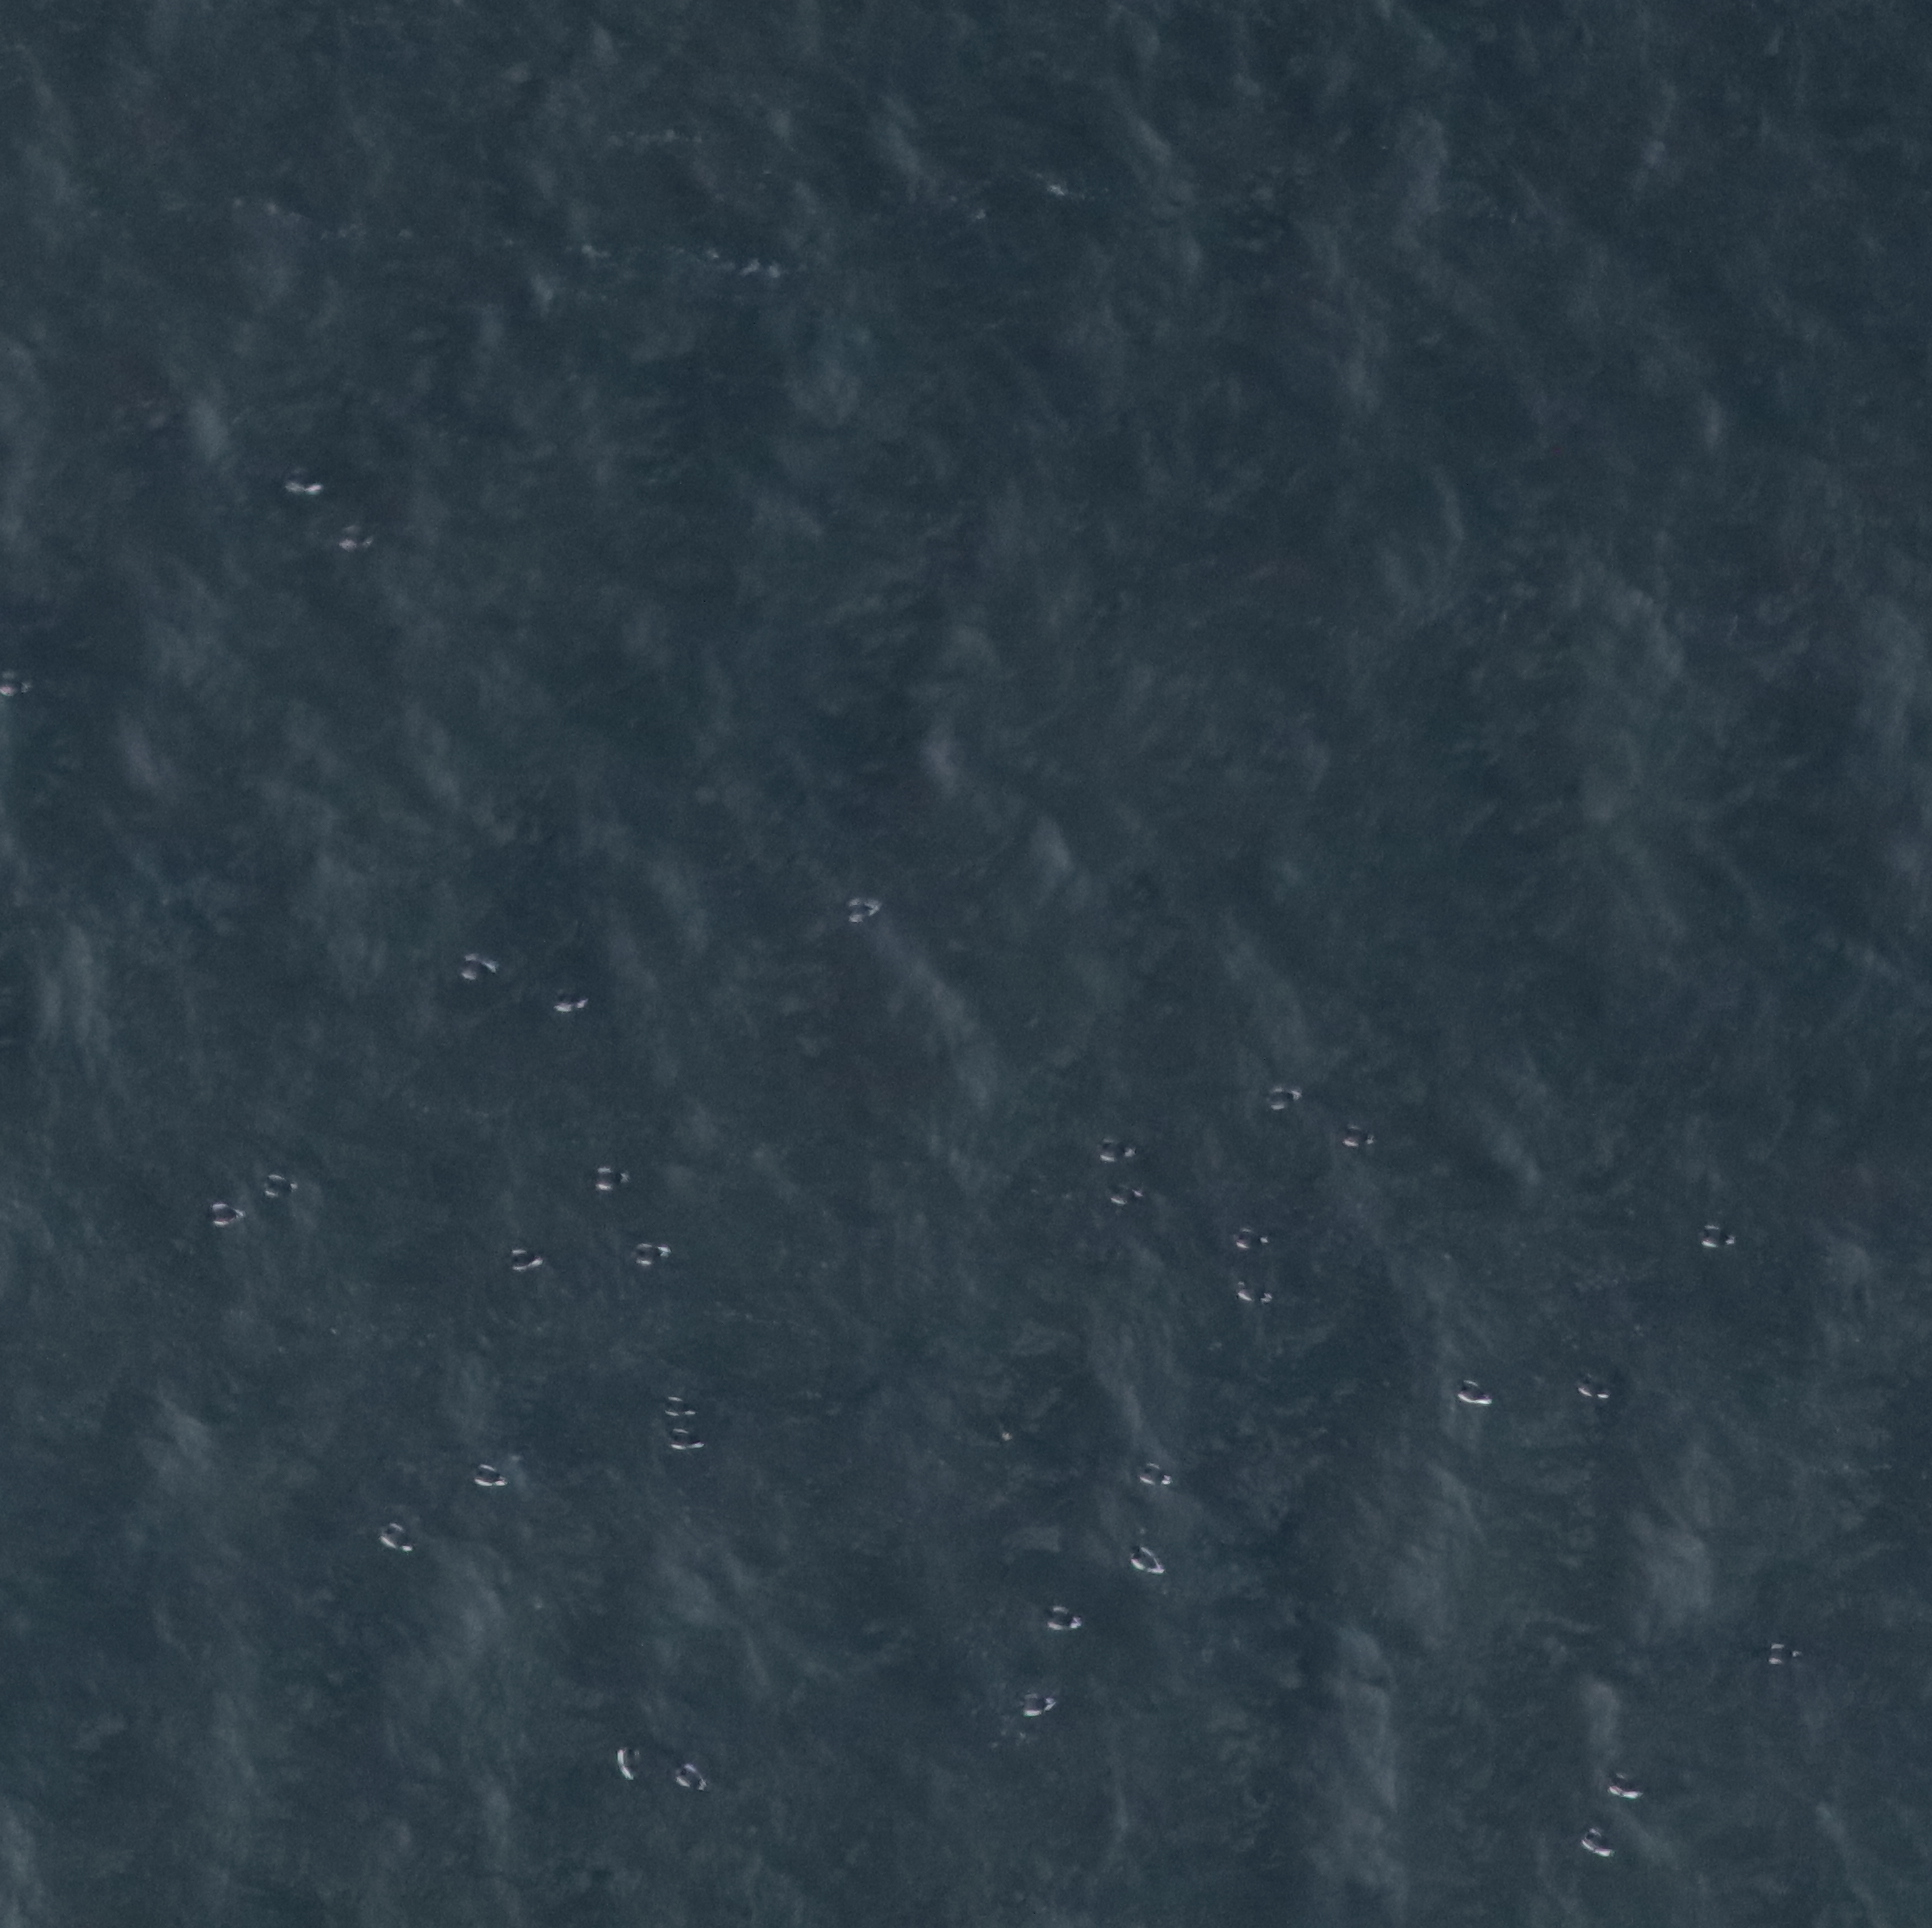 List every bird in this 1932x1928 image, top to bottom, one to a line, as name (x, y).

brant (296, 479)
brant (351, 538)
brant (14, 682)
brant (859, 908)
brant (472, 968)
brant (569, 1001)
brant (1281, 1096)
brant (1354, 1134)
brant (1115, 1151)
brant (610, 1178)
brant (278, 1187)
brant (1122, 1190)
brant (222, 1214)
brant (1716, 1235)
brant (1248, 1239)
brant (648, 1252)
brant (527, 1260)
brant (1252, 1289)
brant (1592, 1387)
brant (1472, 1395)
brant (679, 1405)
brant (687, 1439)
brant (491, 1475)
brant (1155, 1475)
brant (395, 1538)
brant (1145, 1558)
brant (1060, 1616)
brant (1783, 1654)
brant (1034, 1702)
brant (626, 1761)
brant (690, 1775)
brant (1623, 1787)
brant (1598, 1842)